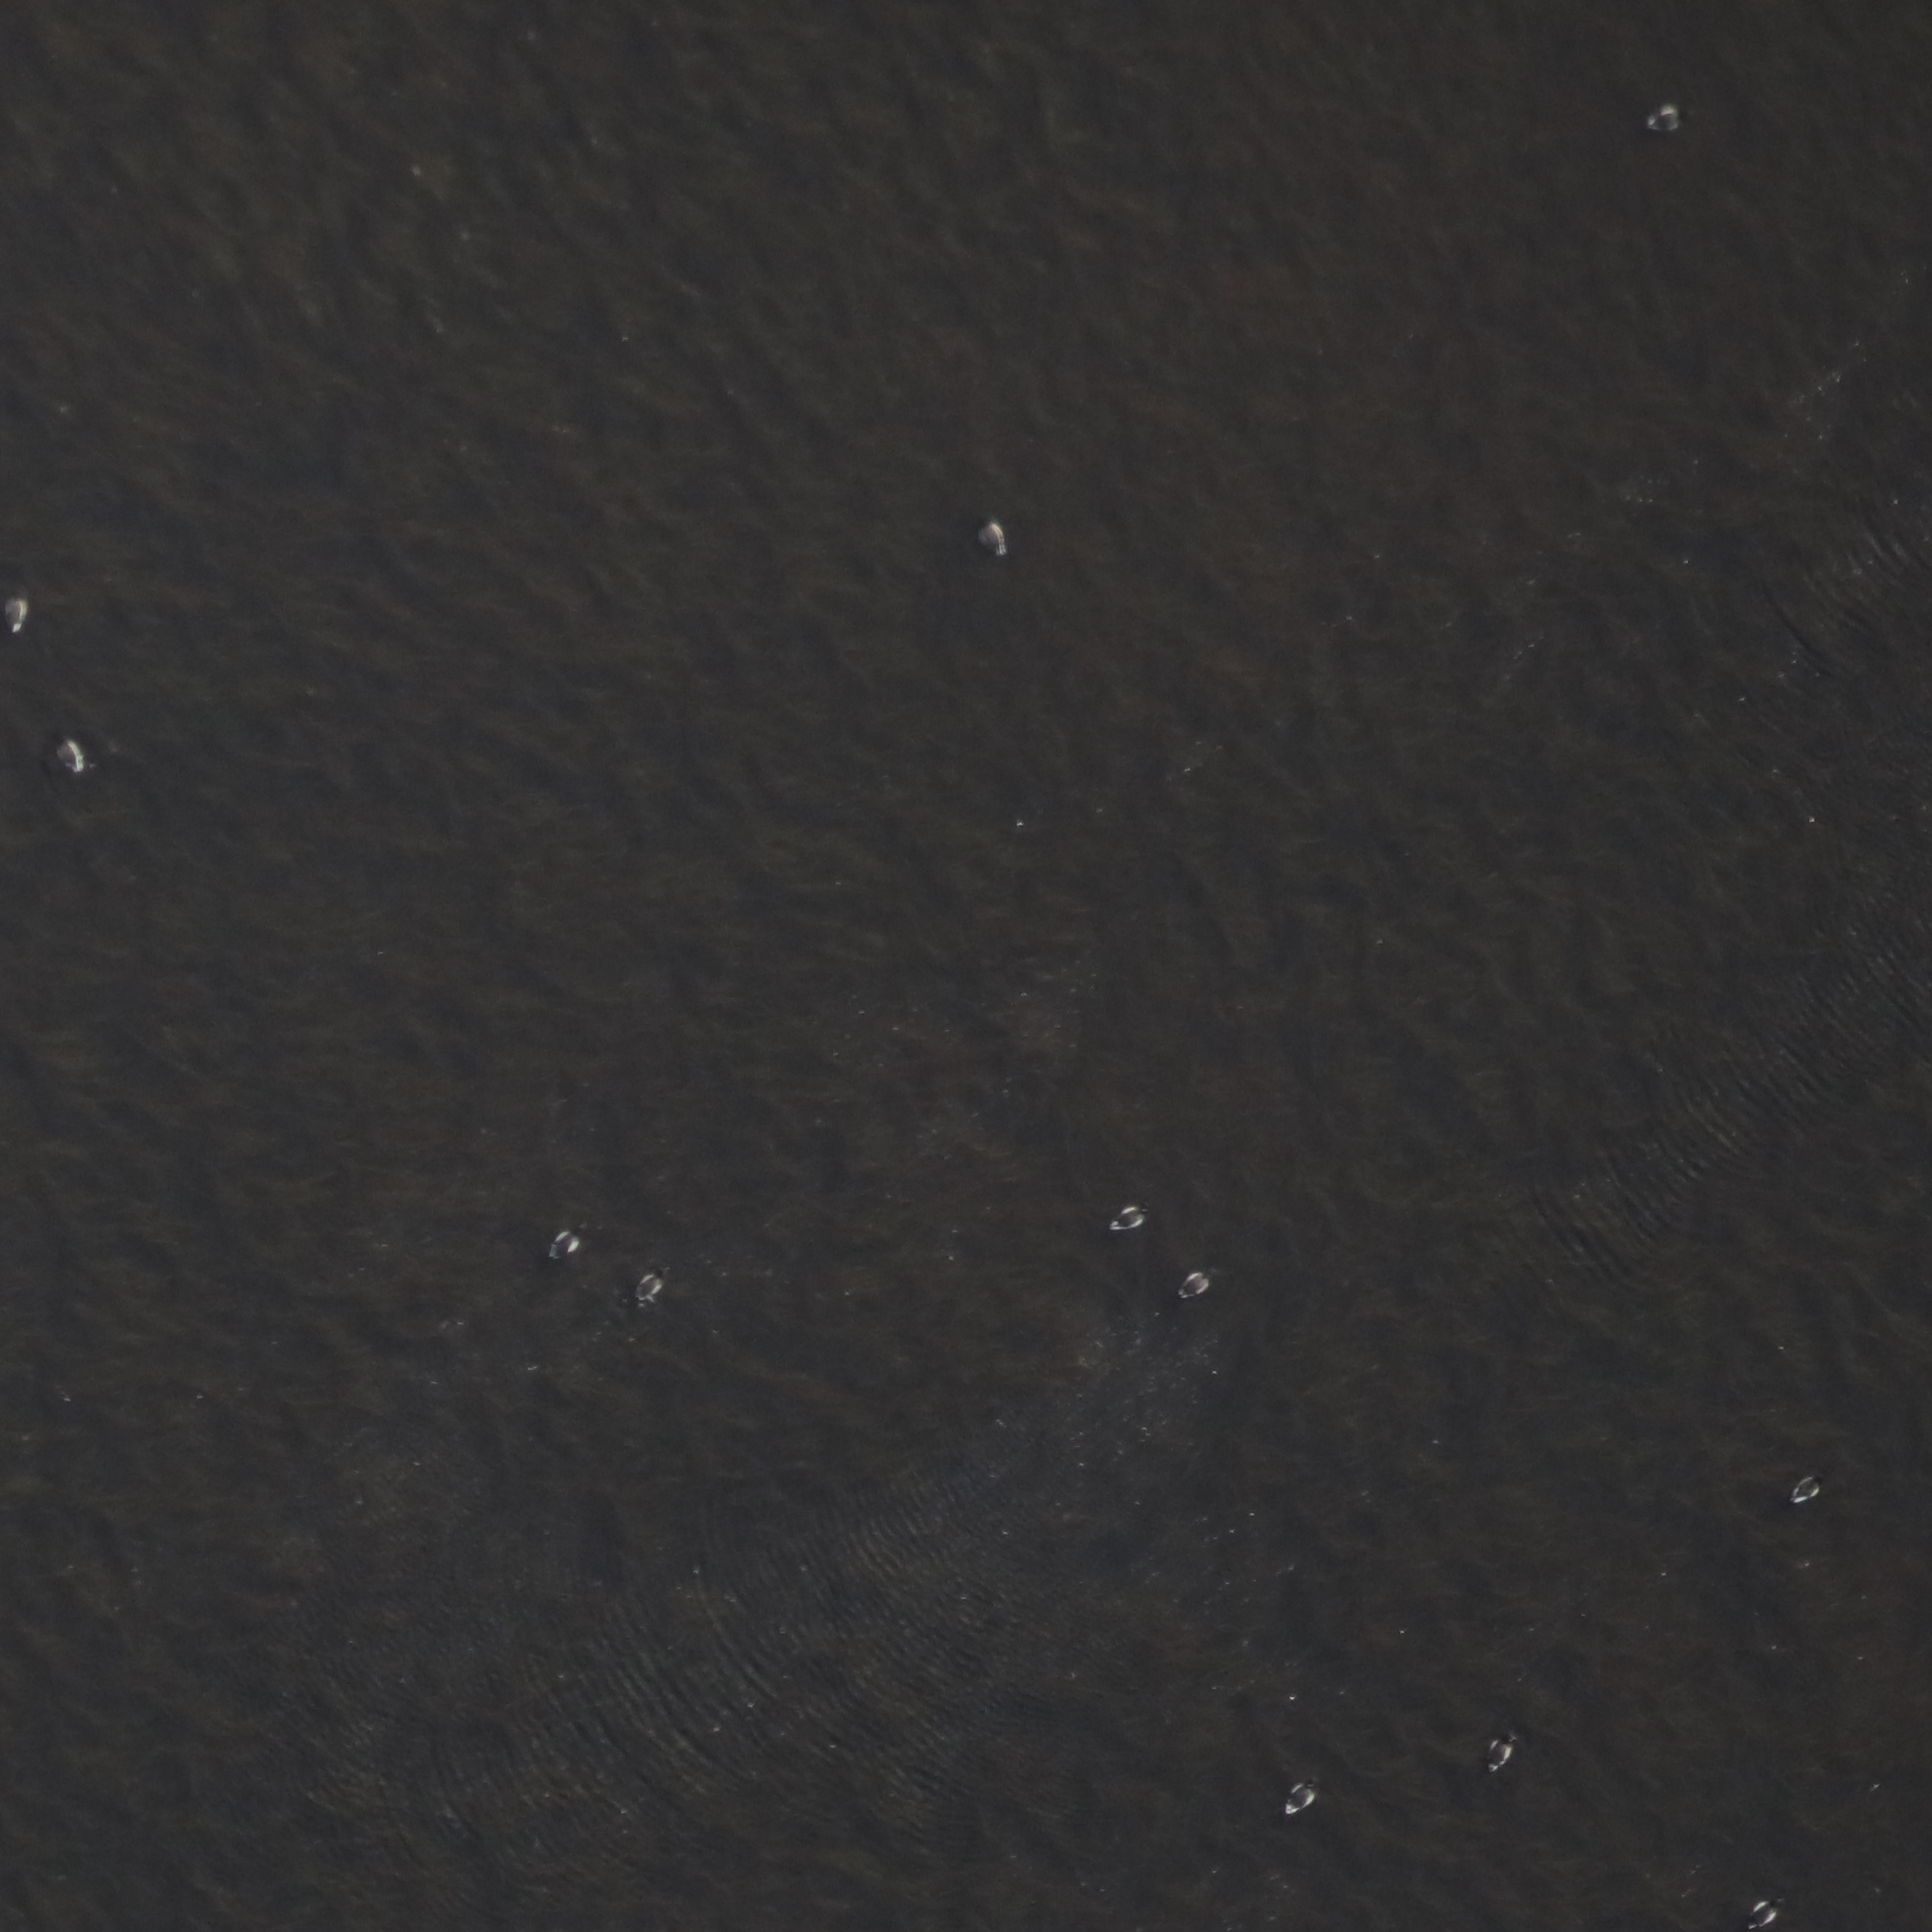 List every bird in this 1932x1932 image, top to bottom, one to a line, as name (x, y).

brant (1665, 119)
brant (991, 533)
brant (12, 611)
brant (70, 760)
brant (1126, 1215)
brant (569, 1245)
brant (650, 1285)
brant (1192, 1285)
brant (1806, 1488)
brant (1501, 1751)
brant (1301, 1796)
brant (1763, 1914)